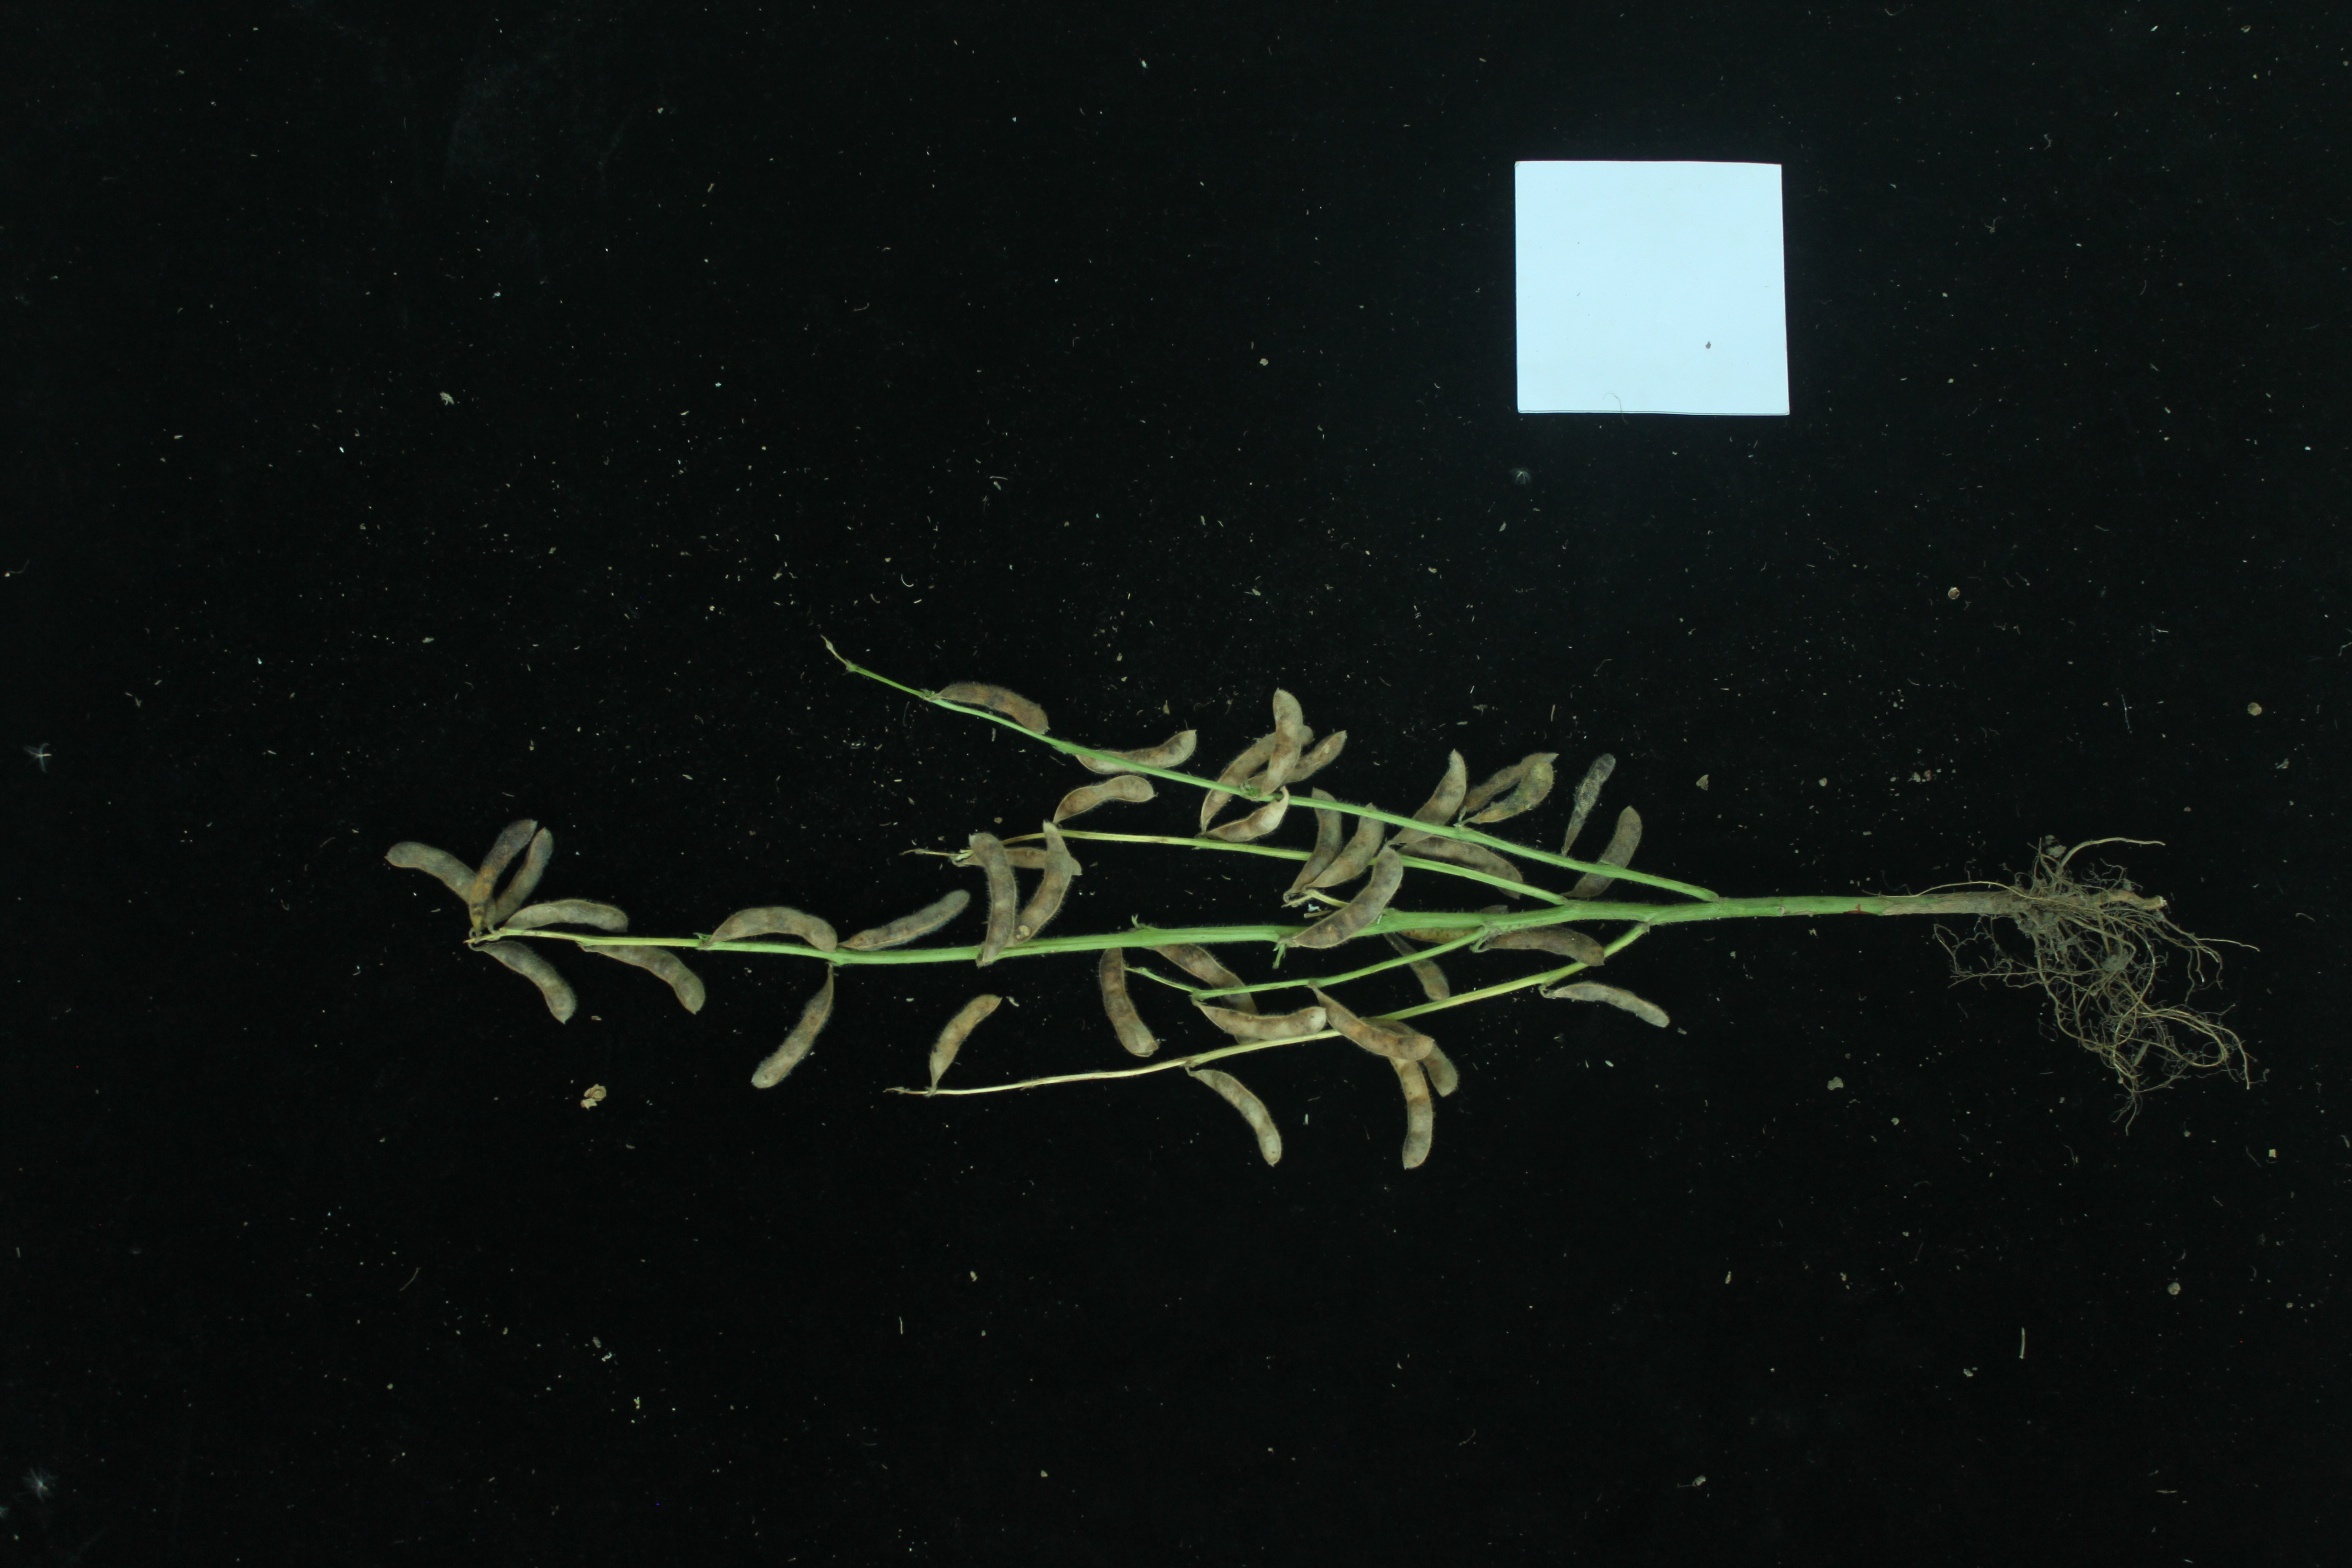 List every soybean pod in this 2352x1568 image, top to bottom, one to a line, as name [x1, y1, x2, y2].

soybean pod [923, 684, 1048, 736]
soybean pod [1259, 690, 1301, 794]
soybean pod [1201, 726, 1312, 835]
soybean pod [1052, 731, 1195, 775]
soybean pod [1243, 731, 1345, 789]
soybean pod [1387, 751, 1466, 846]
soybean pod [1459, 755, 1557, 823]
soybean pod [1561, 756, 1616, 858]
soybean pod [1052, 777, 1153, 826]
soybean pod [1208, 788, 1289, 841]
soybean pod [1283, 790, 1340, 901]
soybean pod [1297, 804, 1383, 895]
soybean pod [1563, 806, 1642, 897]
soybean pod [468, 821, 534, 930]
soybean pod [1002, 822, 1070, 949]
soybean pod [477, 828, 551, 927]
soybean pod [969, 835, 1016, 967]
soybean pod [1400, 837, 1520, 898]
soybean pod [385, 844, 496, 938]
soybean pod [1272, 844, 1402, 948]
soybean pod [953, 849, 1081, 875]
soybean pod [840, 893, 969, 952]
soybean pod [505, 900, 627, 933]
soybean pod [711, 908, 837, 956]
soybean pod [1135, 924, 1249, 1002]
soybean pod [1472, 927, 1604, 965]
soybean pod [577, 938, 702, 1014]
soybean pod [1386, 938, 1449, 1000]
soybean pod [1098, 941, 1159, 1058]
soybean pod [468, 942, 575, 1024]
soybean pod [752, 961, 833, 1087]
soybean pod [1539, 983, 1668, 1028]
soybean pod [1313, 990, 1433, 1060]
soybean pod [930, 997, 999, 1088]
soybean pod [1190, 998, 1325, 1043]
soybean pod [1386, 1021, 1457, 1096]
soybean pod [1374, 1026, 1432, 1169]
soybean pod [1185, 1067, 1282, 1167]